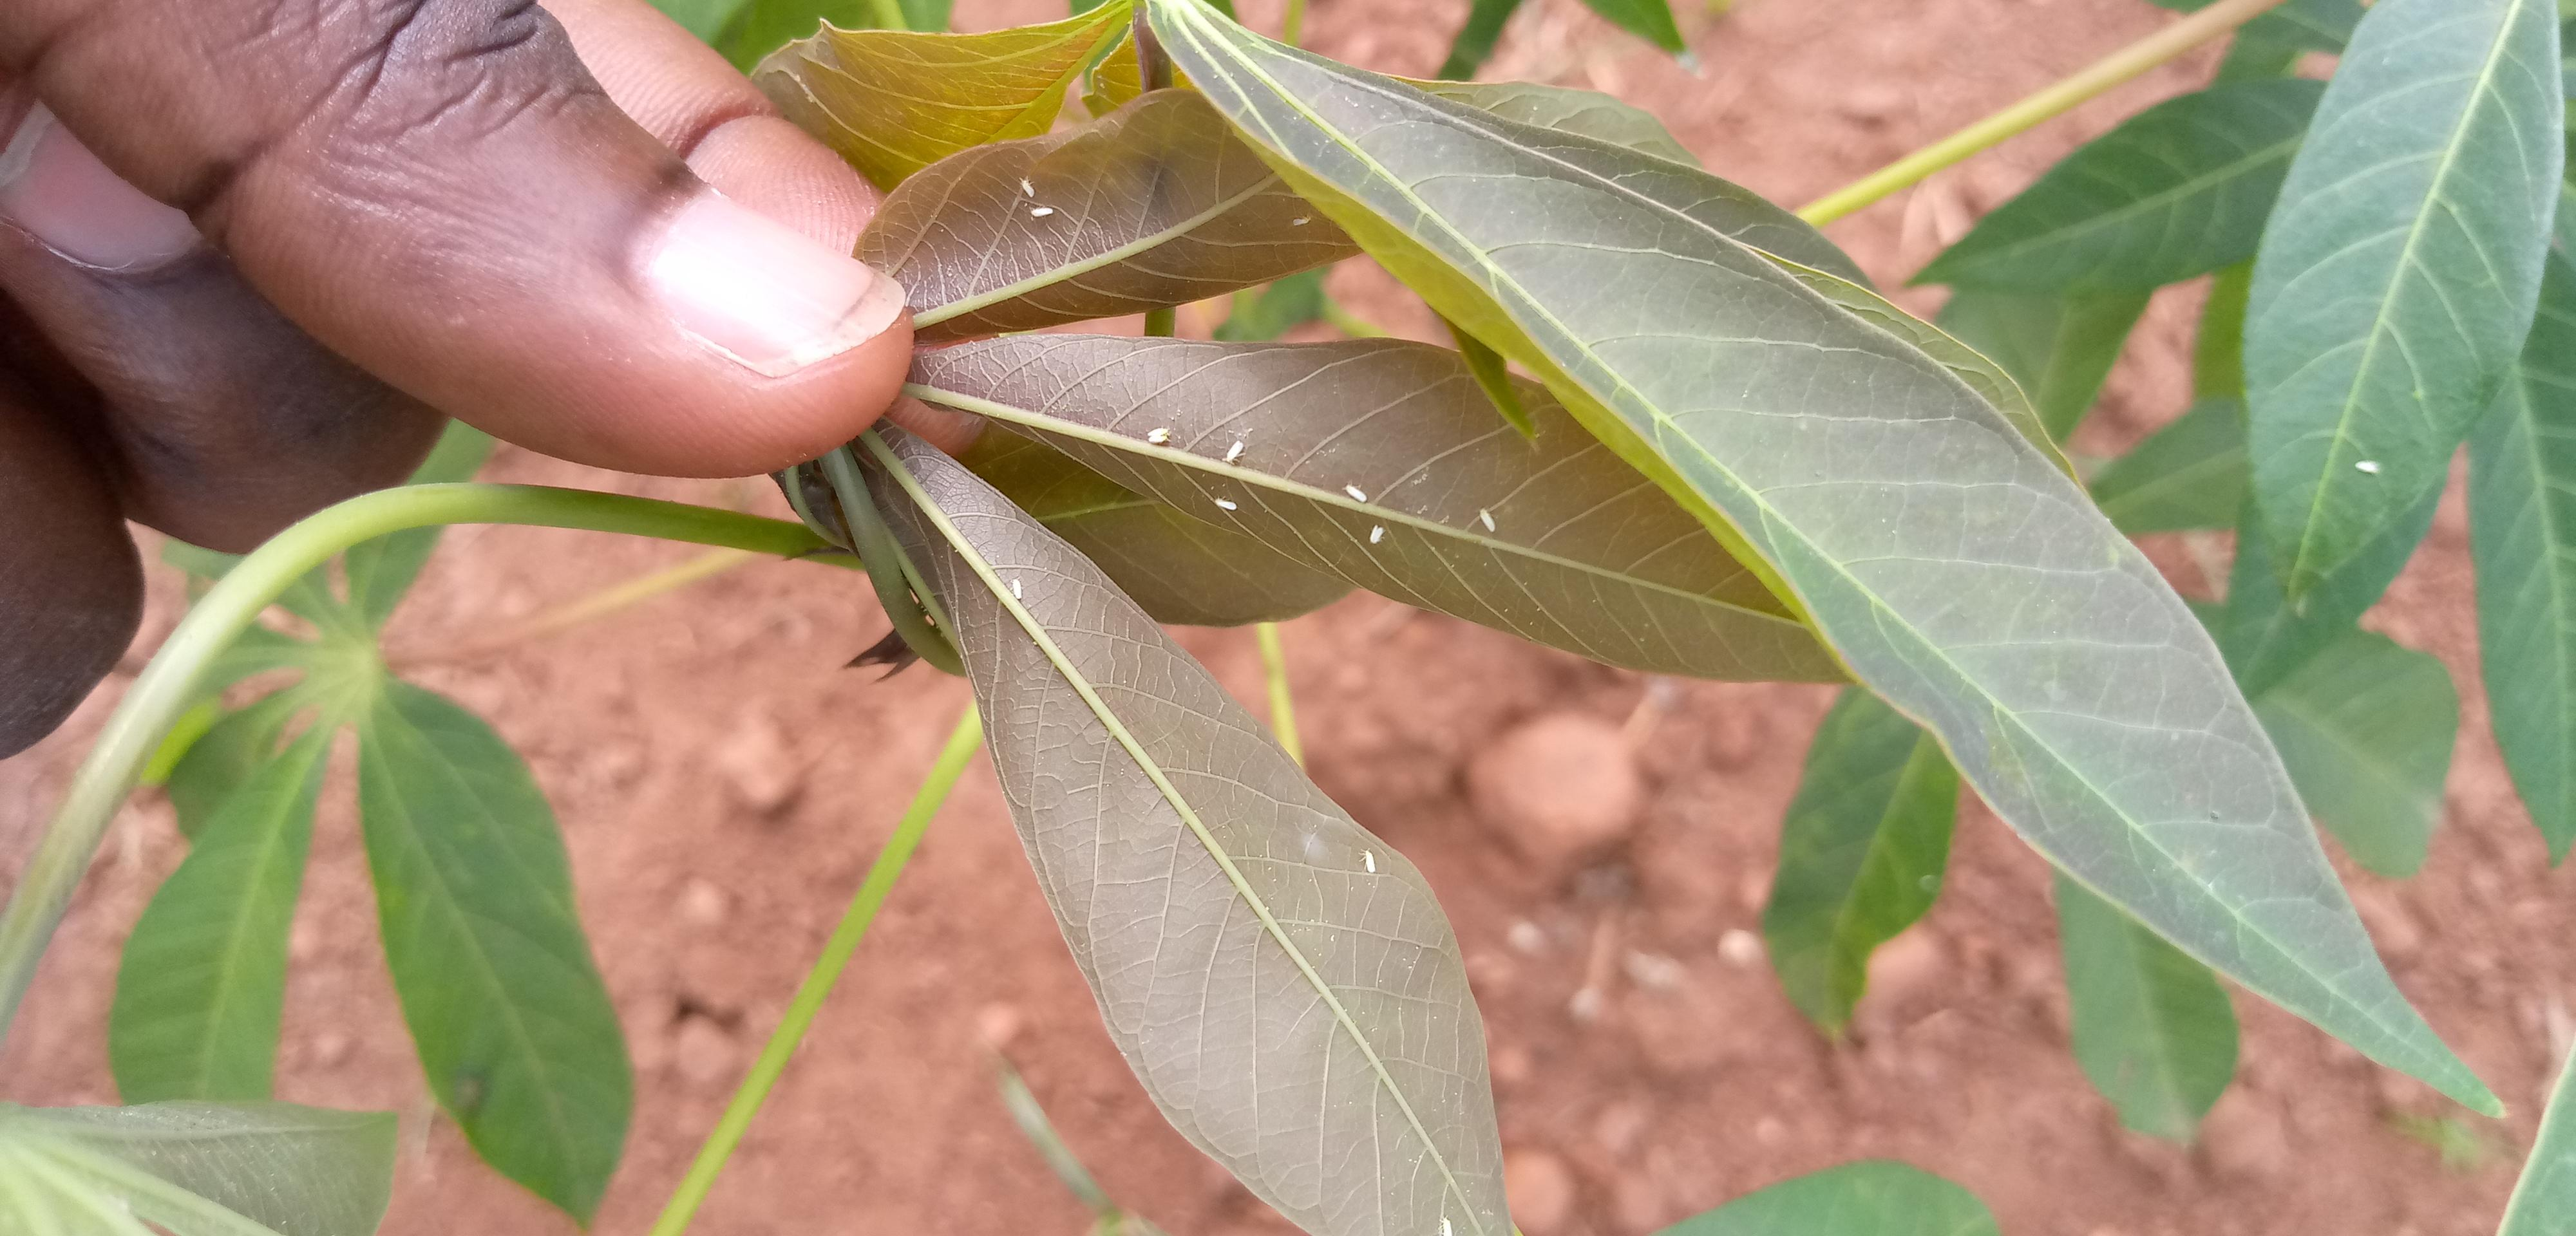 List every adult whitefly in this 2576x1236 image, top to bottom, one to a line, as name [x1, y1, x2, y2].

whitefly [1018, 177, 1037, 198]
whitefly [1028, 206, 1057, 219]
whitefly [1289, 214, 1313, 227]
whitefly [1146, 425, 1170, 436]
whitefly [1148, 434, 1168, 444]
whitefly [1223, 437, 1248, 464]
whitefly [2353, 456, 2382, 478]
whitefly [1343, 482, 1370, 503]
whitefly [1212, 495, 1239, 513]
whitefly [1477, 505, 1499, 534]
whitefly [1367, 522, 1386, 546]
whitefly [1009, 576, 1026, 603]
whitefly [1361, 848, 1379, 876]
whitefly [1440, 1215, 1454, 1236]